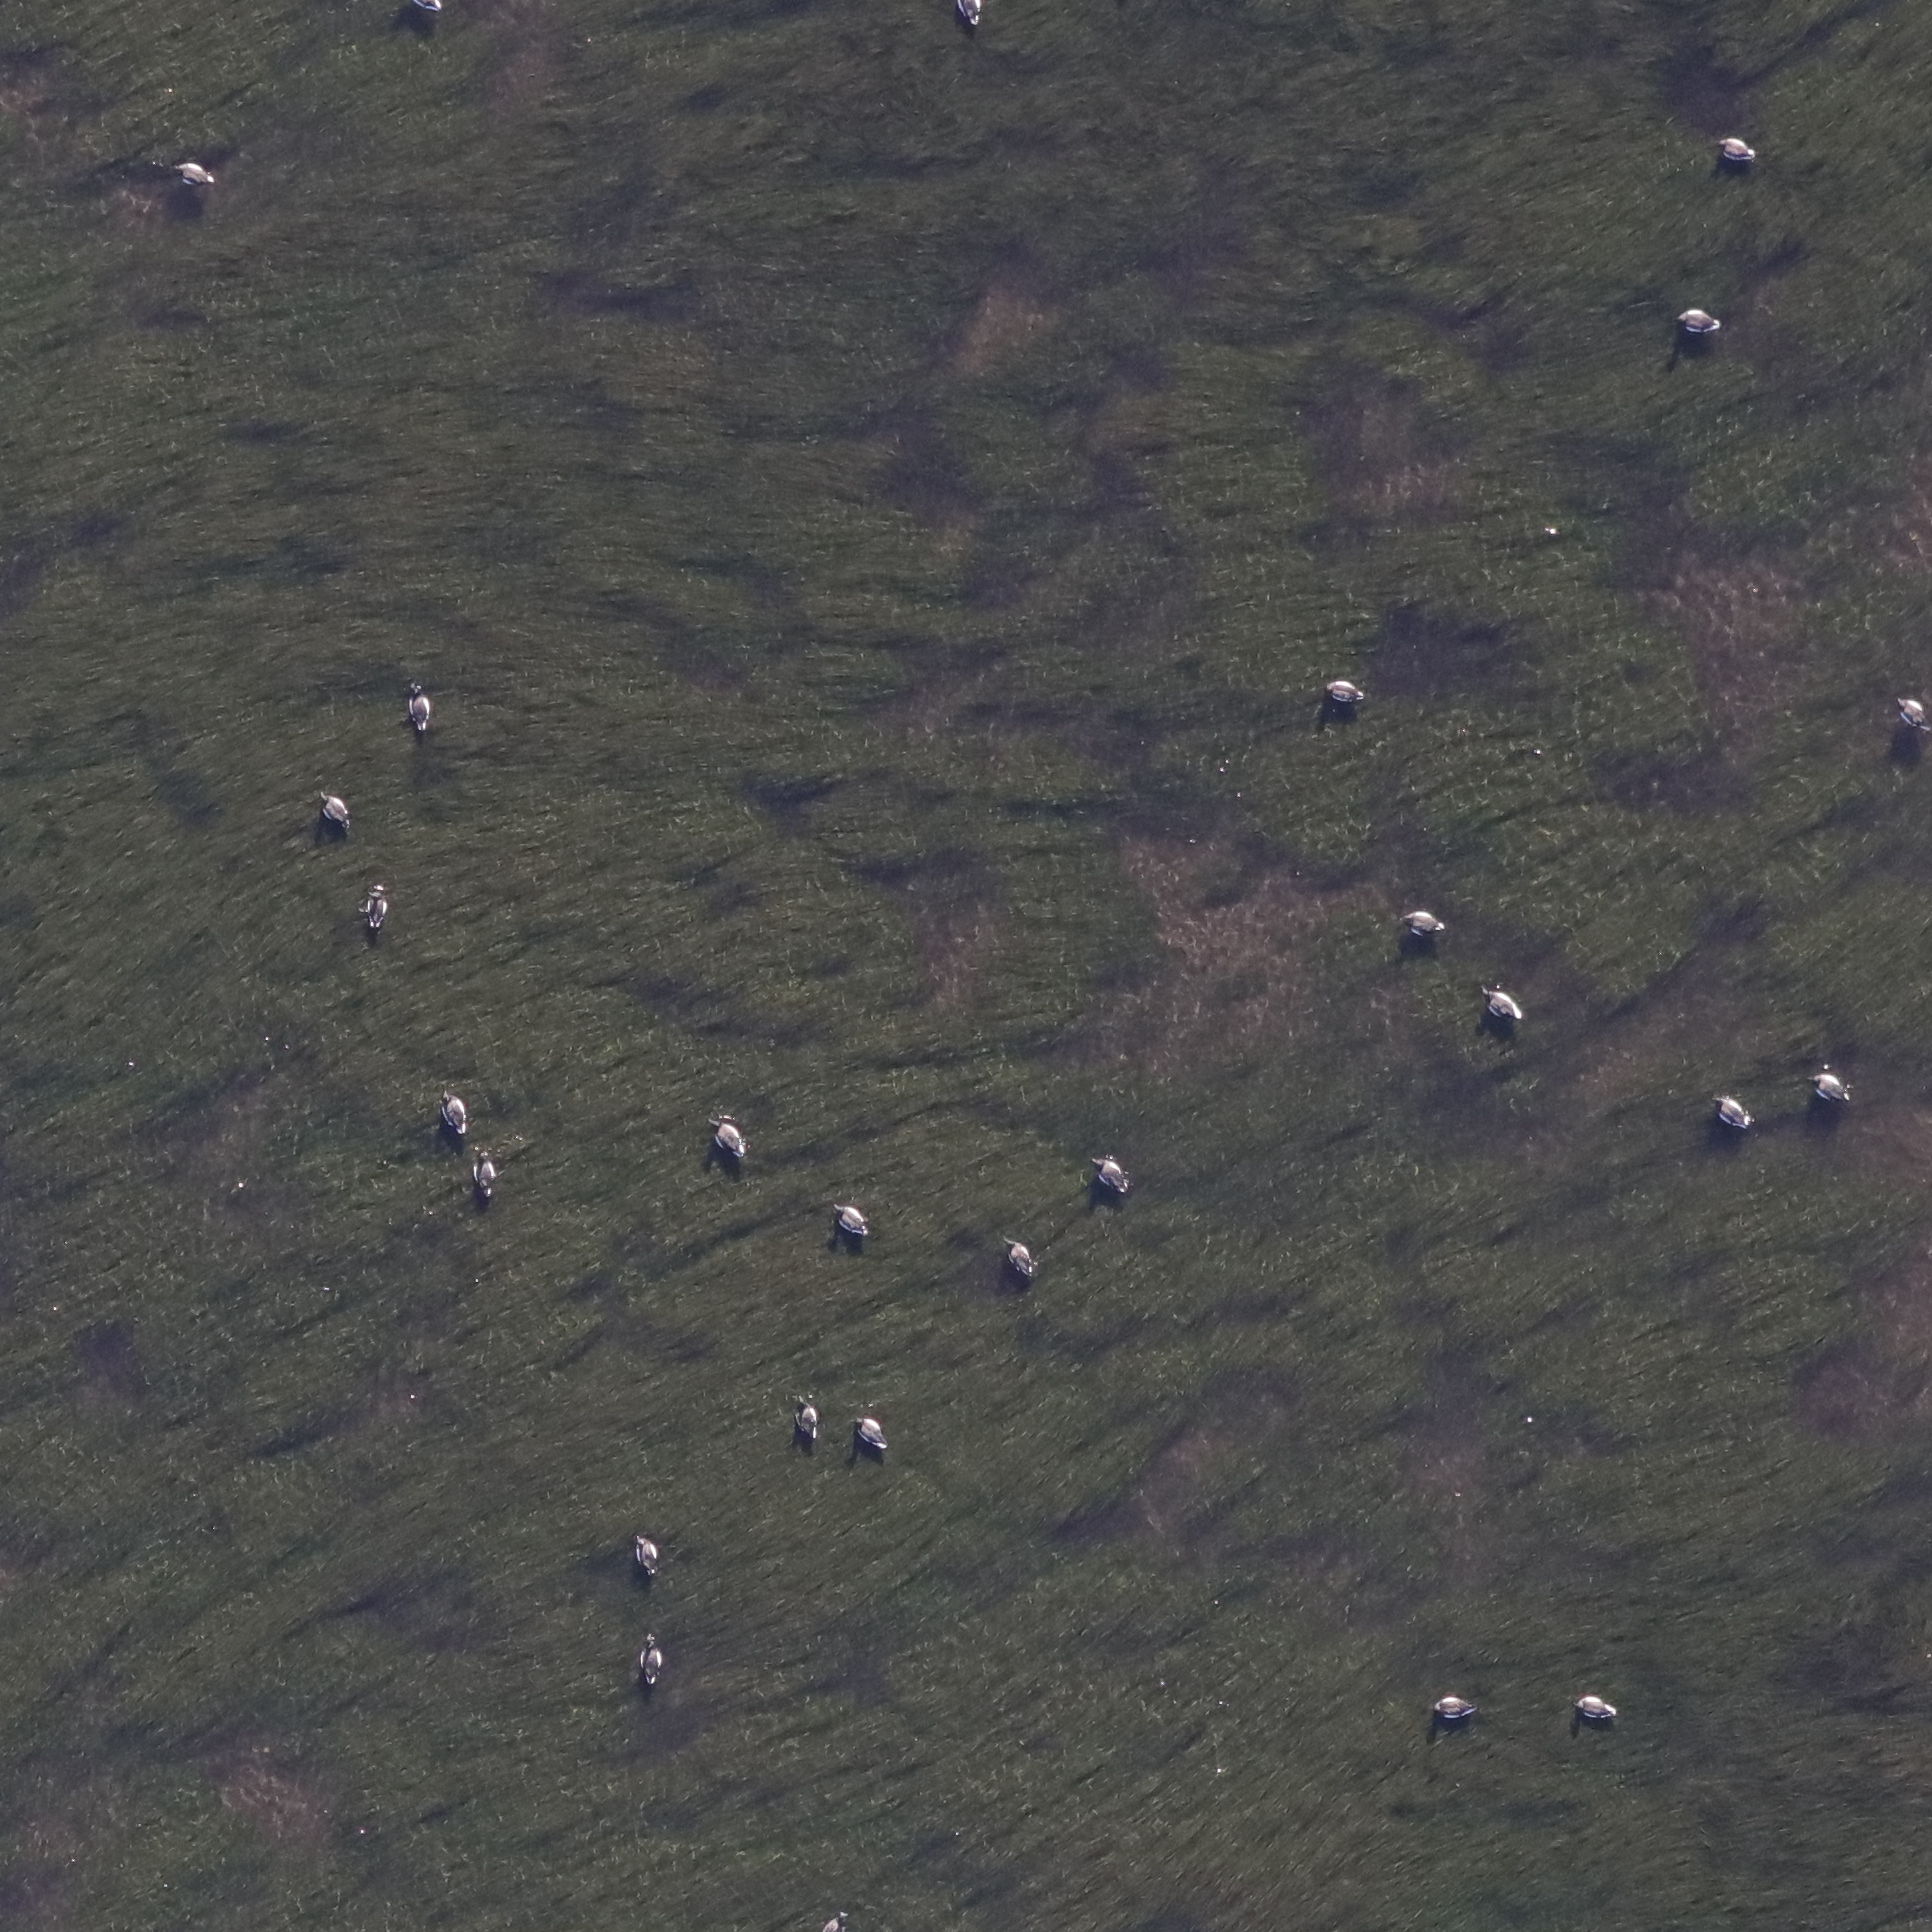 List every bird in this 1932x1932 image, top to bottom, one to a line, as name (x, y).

brant (970, 4)
brant (1736, 151)
brant (192, 174)
brant (1698, 322)
brant (1343, 692)
brant (420, 708)
brant (1913, 714)
brant (335, 810)
brant (377, 909)
brant (1425, 924)
brant (1502, 1005)
brant (1829, 1085)
brant (1733, 1112)
brant (455, 1113)
brant (729, 1135)
brant (1114, 1173)
brant (484, 1175)
brant (852, 1220)
brant (1019, 1254)
brant (870, 1431)
brant (648, 1554)
brant (651, 1661)
brant (1454, 1708)
brant (1595, 1708)
brant (834, 1930)